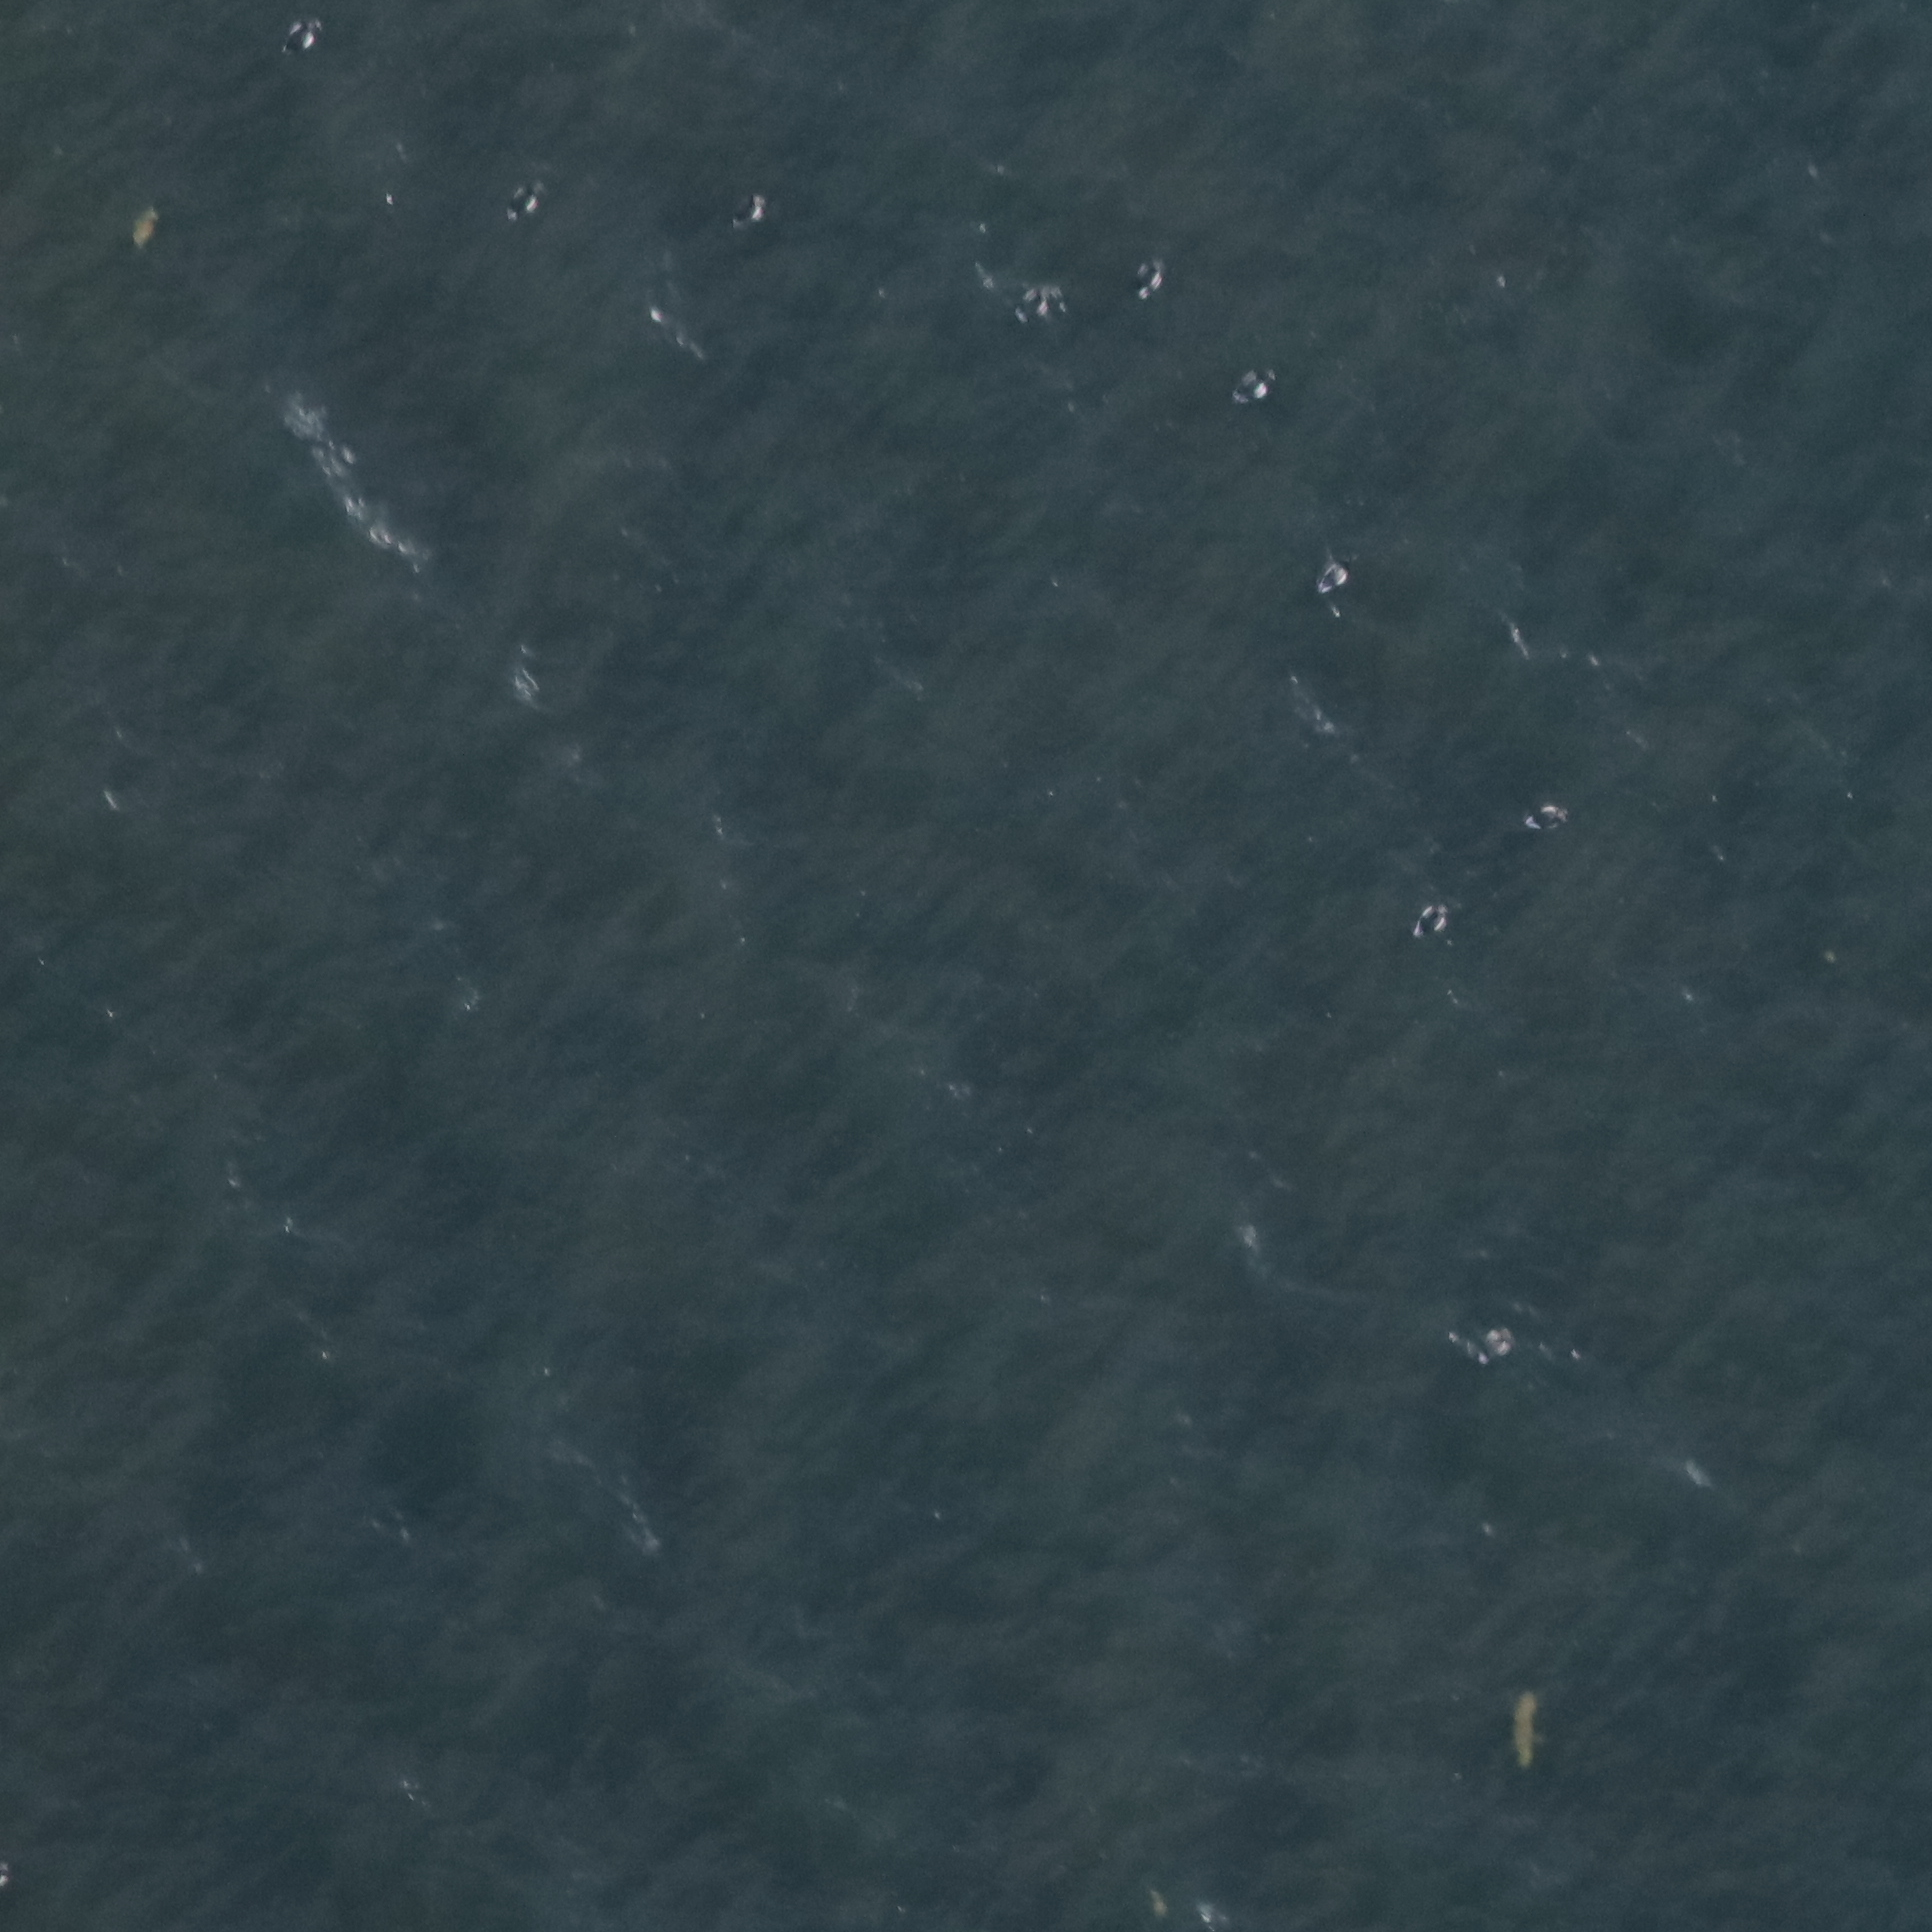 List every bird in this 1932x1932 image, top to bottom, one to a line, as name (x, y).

brant (300, 36)
brant (520, 206)
brant (749, 213)
brant (1148, 278)
brant (1034, 306)
brant (1253, 387)
brant (1332, 579)
brant (1545, 817)
brant (1432, 921)
brant (1495, 1345)